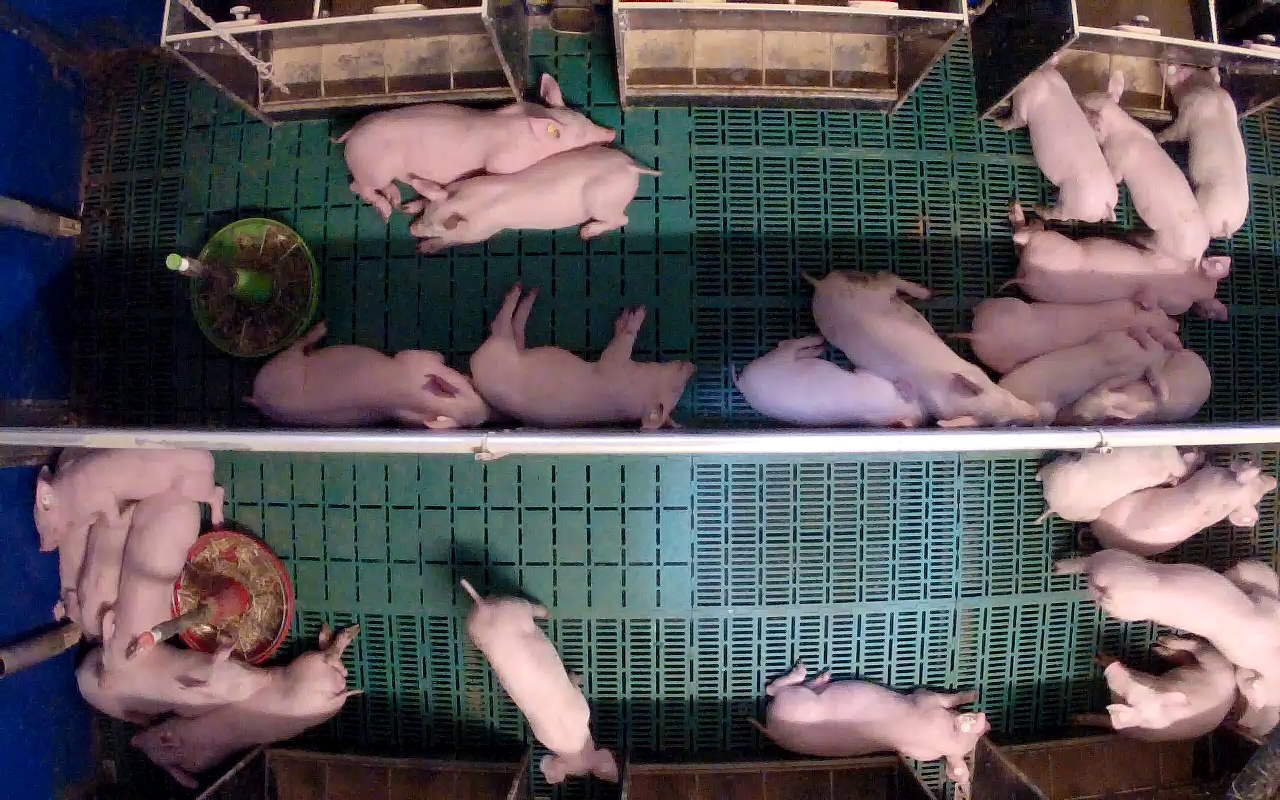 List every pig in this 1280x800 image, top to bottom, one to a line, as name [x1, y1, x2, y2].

pig [997, 55, 1119, 223]
pig [1156, 62, 1251, 240]
pig [1074, 69, 1210, 272]
pig [329, 71, 617, 222]
pig [401, 144, 663, 256]
pig [995, 200, 1234, 322]
pig [799, 268, 1041, 425]
pig [468, 280, 697, 432]
pig [947, 284, 1183, 376]
pig [240, 319, 490, 430]
pig [999, 325, 1176, 430]
pig [730, 335, 929, 427]
pig [1055, 347, 1213, 423]
pig [1034, 445, 1207, 527]
pig [54, 446, 96, 642]
pig [32, 447, 227, 554]
pig [1077, 458, 1278, 559]
pig [98, 494, 202, 688]
pig [76, 501, 137, 642]
pig [1055, 546, 1280, 709]
pig [1221, 559, 1280, 739]
pig [459, 577, 618, 788]
pig [130, 622, 364, 789]
pig [1072, 634, 1241, 742]
pig [76, 640, 272, 724]
pig [747, 661, 993, 786]